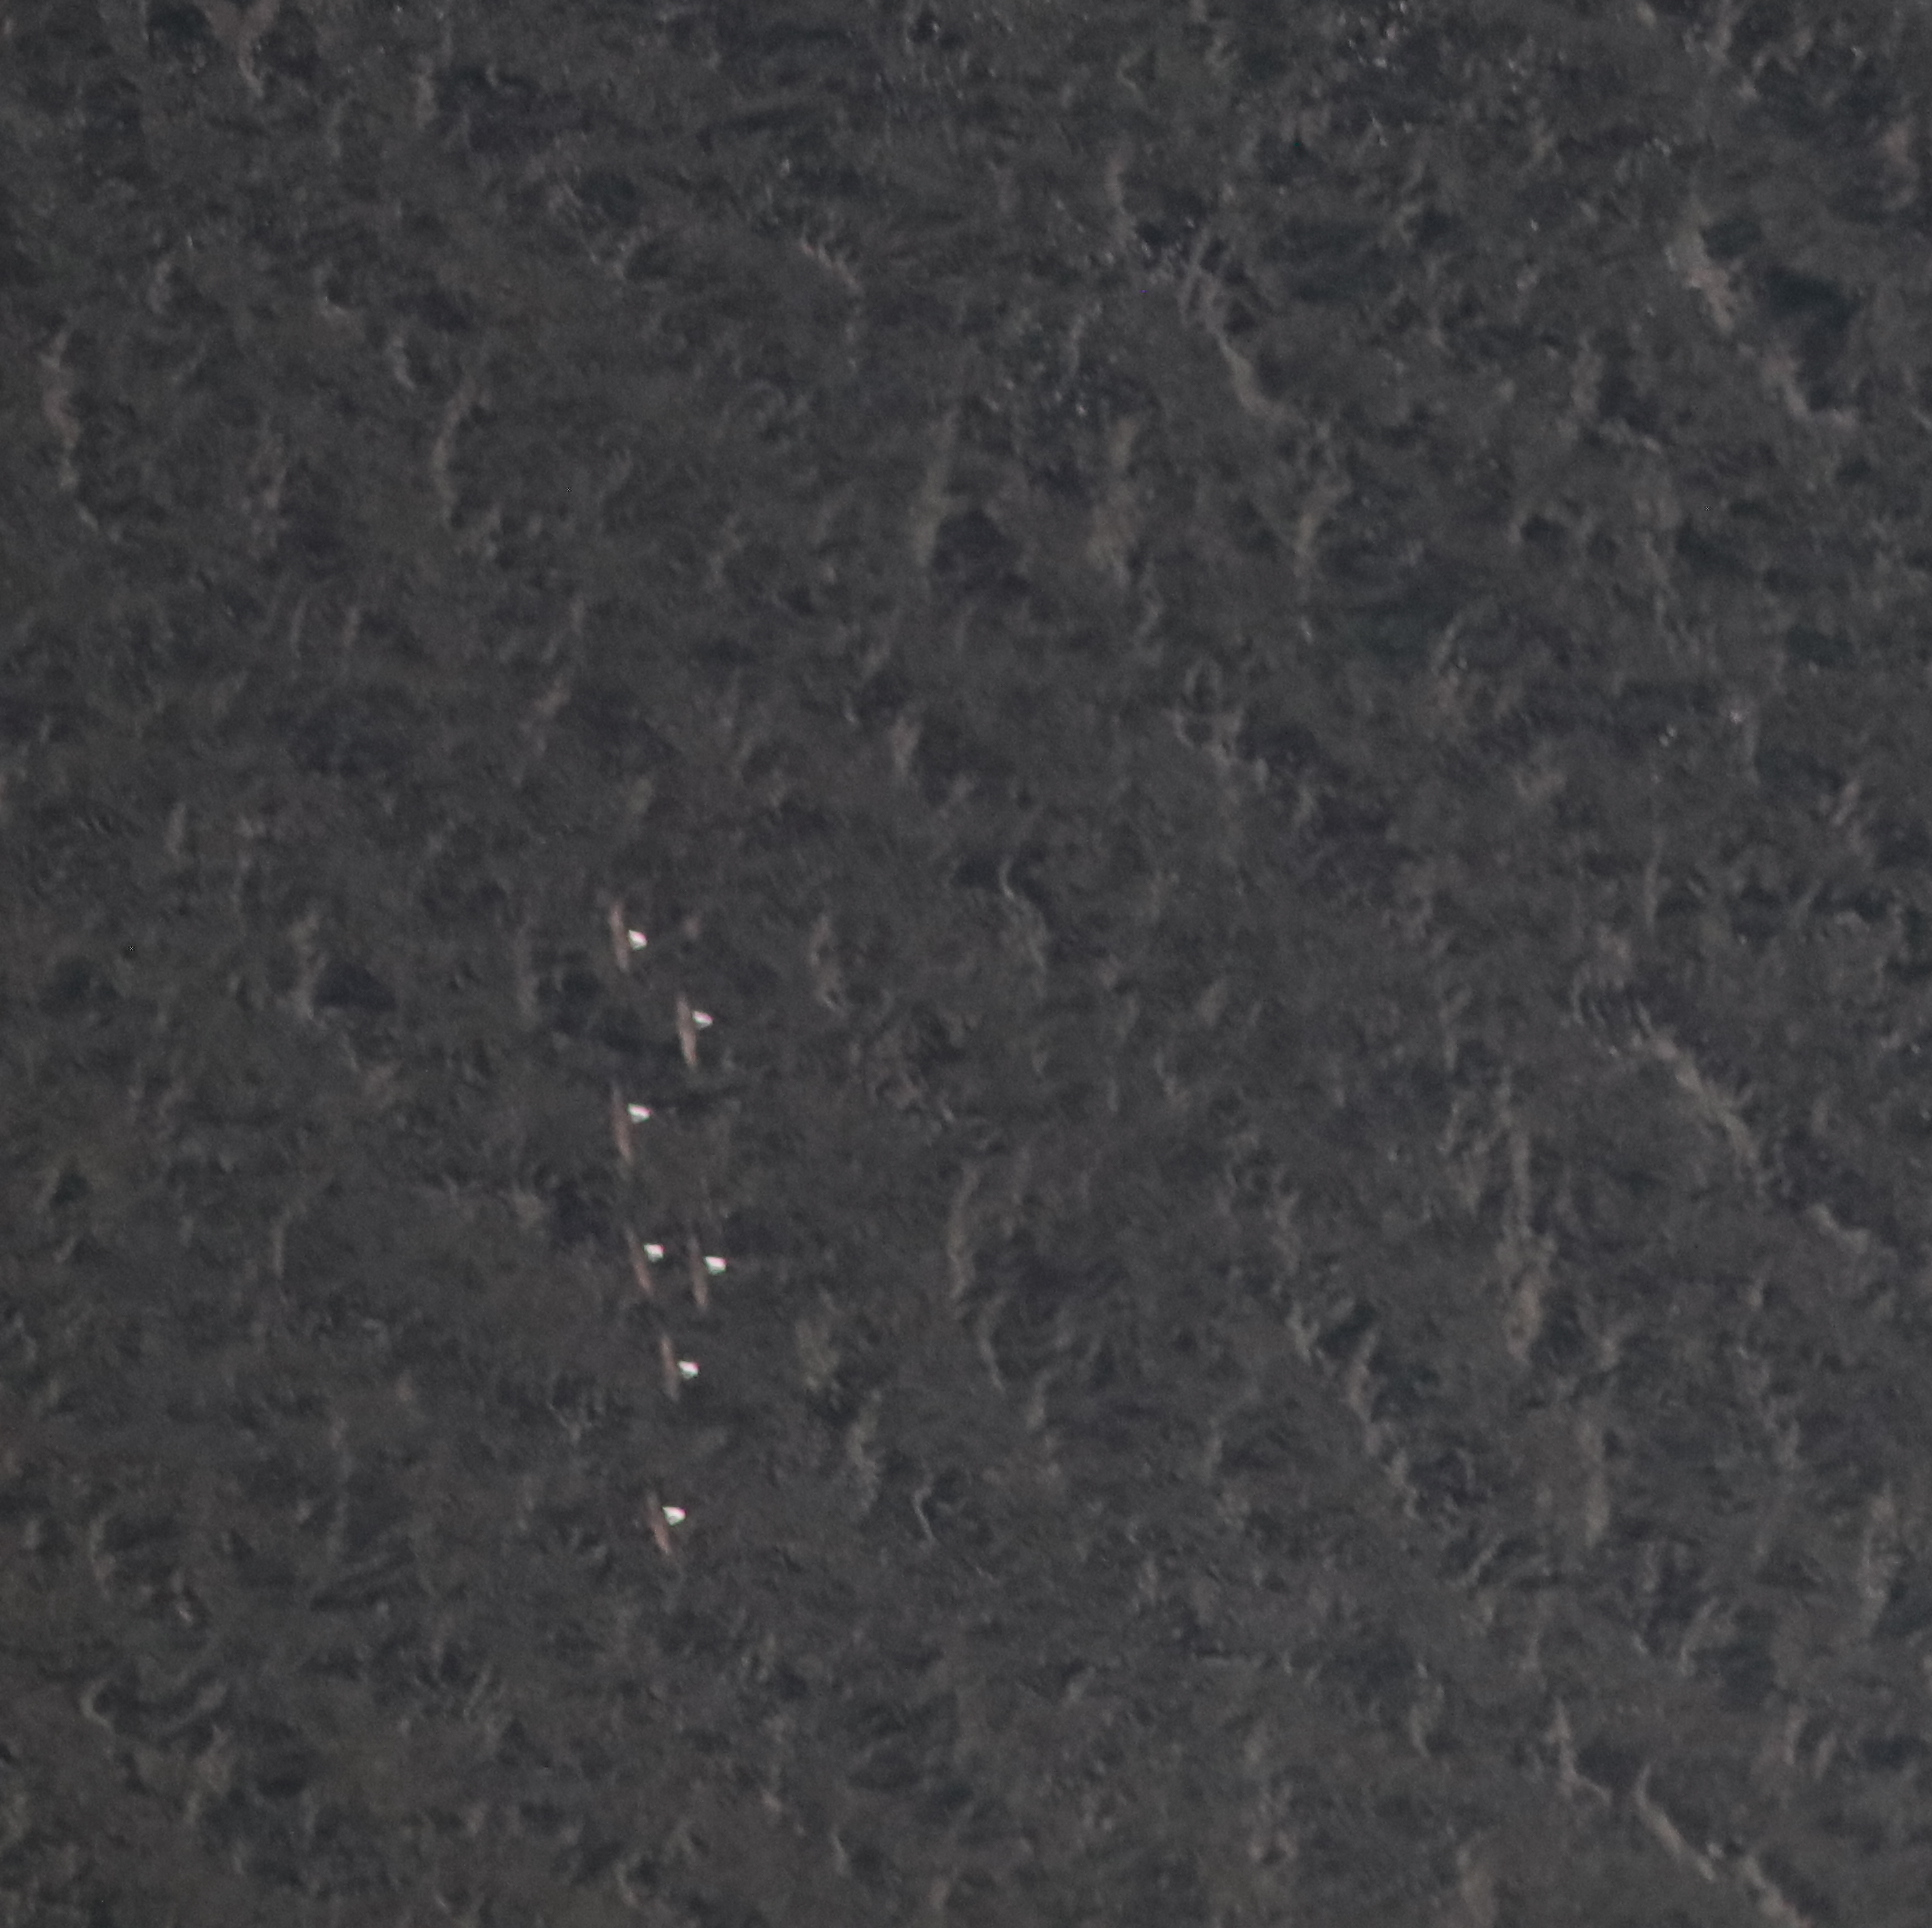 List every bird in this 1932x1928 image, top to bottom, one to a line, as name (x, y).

brant (621, 939)
brant (689, 1021)
brant (622, 1116)
brant (639, 1260)
brant (707, 1267)
brant (674, 1369)
brant (665, 1517)